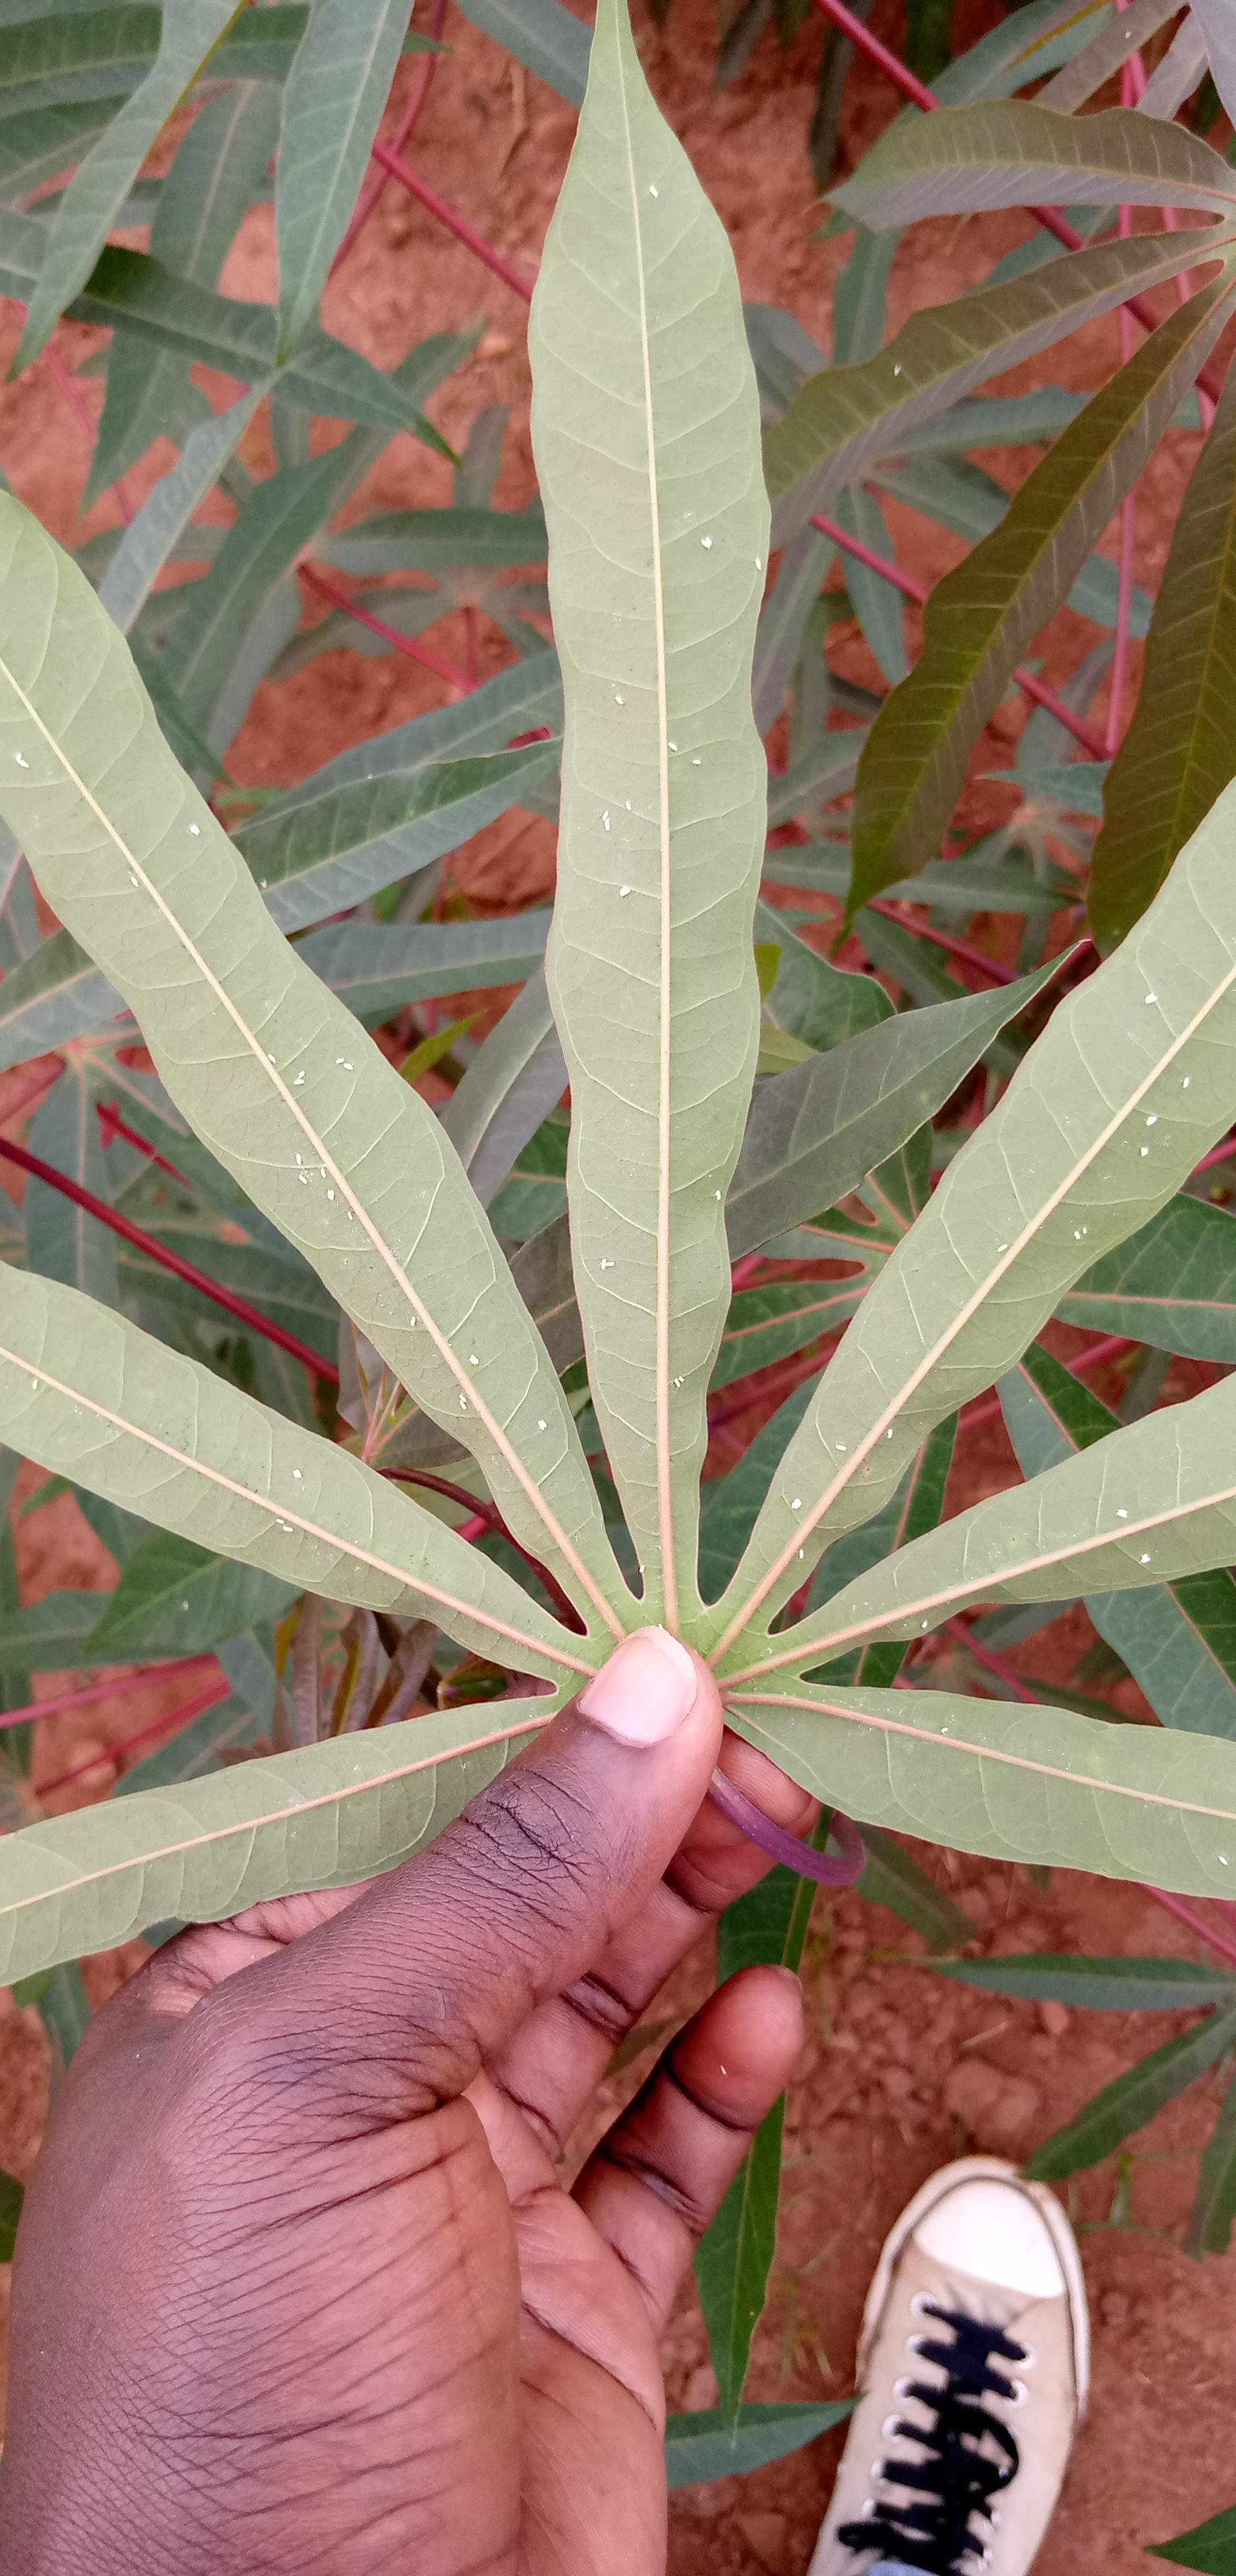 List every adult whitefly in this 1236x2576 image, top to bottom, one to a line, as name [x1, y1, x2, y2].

whitefly [645, 182, 662, 201]
whitefly [704, 535, 715, 547]
whitefly [698, 538, 711, 550]
whitefly [753, 556, 764, 574]
whitefly [612, 693, 627, 708]
whitefly [666, 741, 680, 753]
whitefly [14, 752, 23, 763]
whitefly [690, 757, 704, 767]
whitefly [17, 759, 31, 770]
whitefly [623, 799, 635, 813]
whitefly [600, 809, 610, 820]
whitefly [603, 818, 612, 835]
whitefly [193, 824, 202, 835]
whitefly [189, 826, 198, 837]
whitefly [129, 875, 140, 889]
whitefly [617, 885, 628, 893]
whitefly [619, 886, 632, 898]
whitefly [1142, 990, 1156, 1001]
whitefly [1145, 995, 1158, 1005]
whitefly [266, 1051, 277, 1065]
whitefly [333, 1057, 346, 1065]
whitefly [342, 1063, 355, 1072]
whitefly [297, 1070, 306, 1079]
whitefly [1181, 1074, 1192, 1091]
whitefly [292, 1079, 305, 1086]
whitefly [1144, 1114, 1158, 1127]
whitefly [1139, 1145, 1144, 1159]
whitefly [1145, 1145, 1149, 1158]
whitefly [294, 1151, 304, 1167]
whitefly [319, 1166, 328, 1180]
whitefly [296, 1173, 310, 1186]
whitefly [326, 1188, 331, 1202]
whitefly [330, 1188, 336, 1202]
whitefly [713, 1188, 724, 1202]
whitefly [346, 1210, 355, 1222]
whitefly [1080, 1224, 1090, 1238]
whitefly [1072, 1229, 1081, 1241]
whitefly [993, 1241, 1010, 1255]
whitefly [600, 1256, 606, 1273]
whitefly [605, 1260, 616, 1269]
whitefly [408, 1315, 418, 1328]
whitefly [469, 1353, 480, 1365]
whitefly [468, 1357, 476, 1367]
whitefly [677, 1375, 687, 1384]
whitefly [30, 1377, 40, 1392]
whitefly [673, 1378, 681, 1389]
whitefly [457, 1393, 469, 1404]
whitefly [458, 1399, 468, 1412]
whitefly [540, 1418, 548, 1430]
whitefly [536, 1419, 545, 1432]
whitefly [884, 1426, 897, 1442]
whitefly [832, 1442, 850, 1453]
whitefly [295, 1468, 303, 1480]
whitefly [292, 1469, 298, 1480]
whitefly [789, 1497, 800, 1510]
whitefly [795, 1500, 803, 1511]
whitefly [1115, 1508, 1129, 1515]
whitefly [1114, 1511, 1128, 1520]
whitefly [274, 1517, 285, 1525]
whitefly [280, 1525, 295, 1534]
whitefly [796, 1546, 809, 1562]
whitefly [1138, 1551, 1154, 1566]
whitefly [637, 1562, 648, 1575]
whitefly [918, 1618, 932, 1631]
whitefly [937, 1725, 952, 1734]
whitefly [1215, 1854, 1230, 1868]